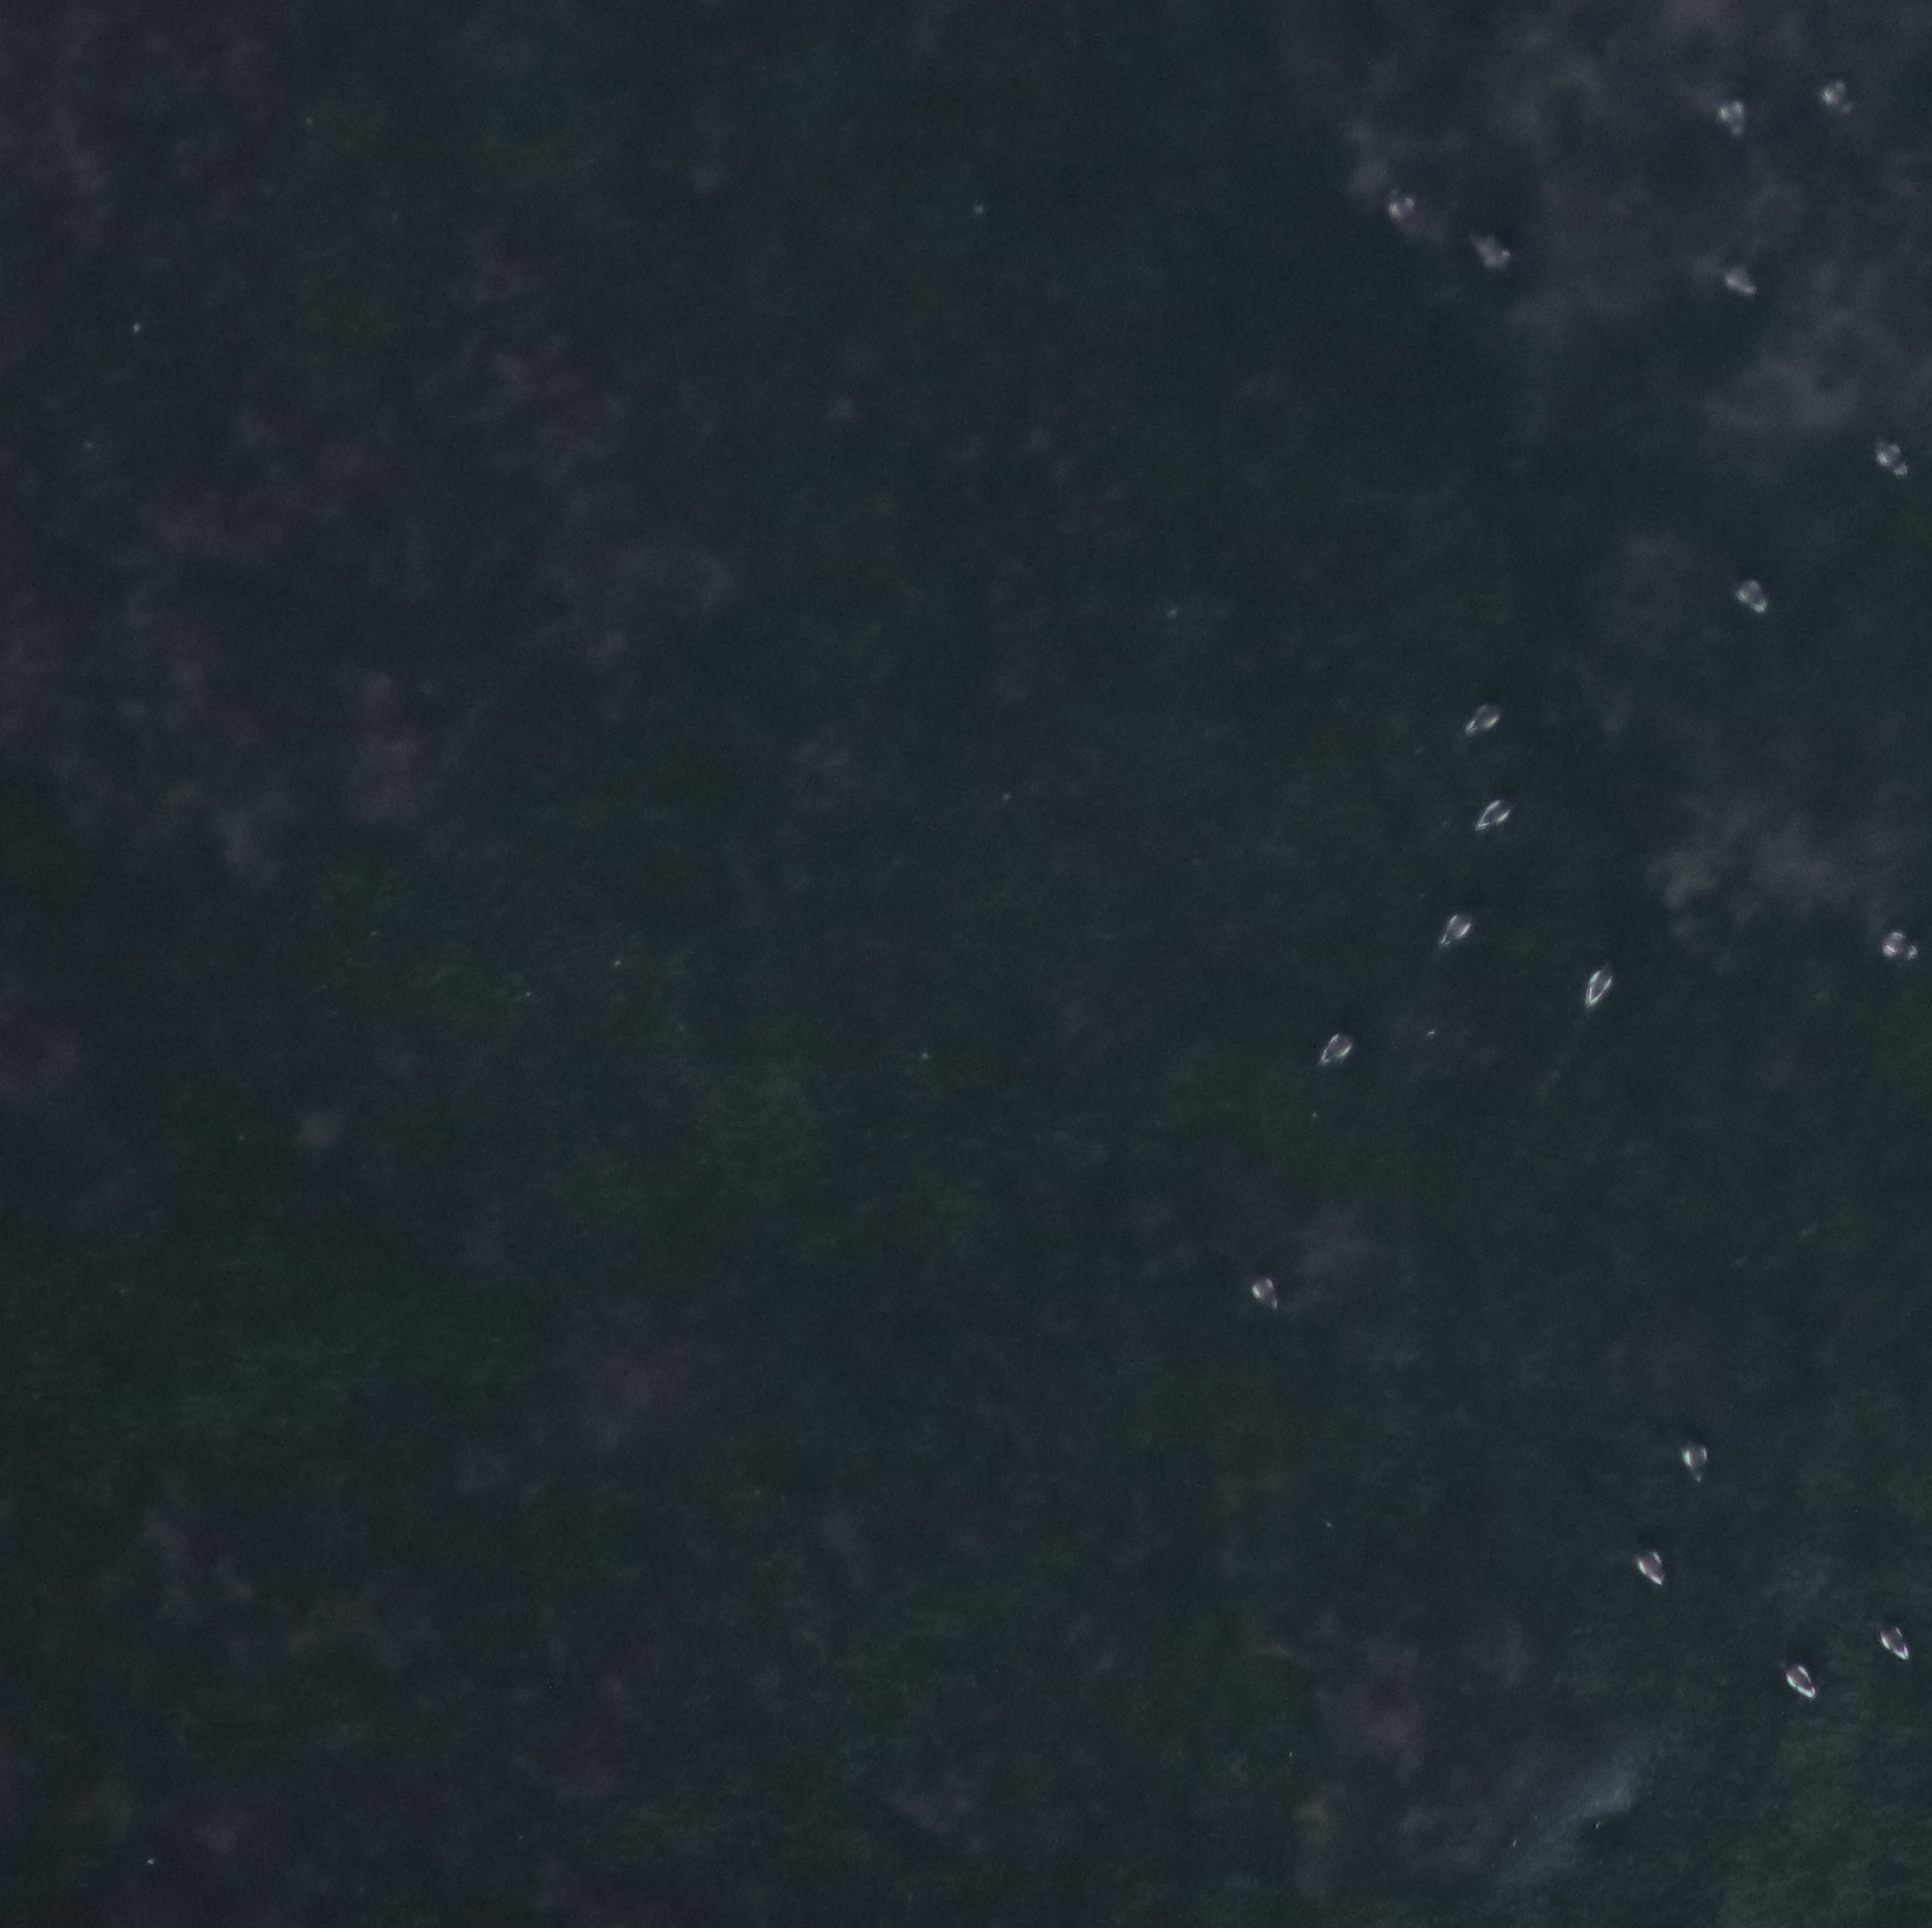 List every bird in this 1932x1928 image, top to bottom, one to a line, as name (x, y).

brant (1833, 94)
brant (1731, 120)
brant (1407, 209)
brant (1484, 248)
brant (1740, 274)
brant (1890, 455)
brant (1752, 595)
brant (1485, 717)
brant (1495, 814)
brant (1457, 926)
brant (1899, 946)
brant (1600, 983)
brant (1338, 1048)
brant (1267, 1292)
brant (1696, 1457)
brant (1651, 1566)
brant (1894, 1640)
brant (1801, 1677)